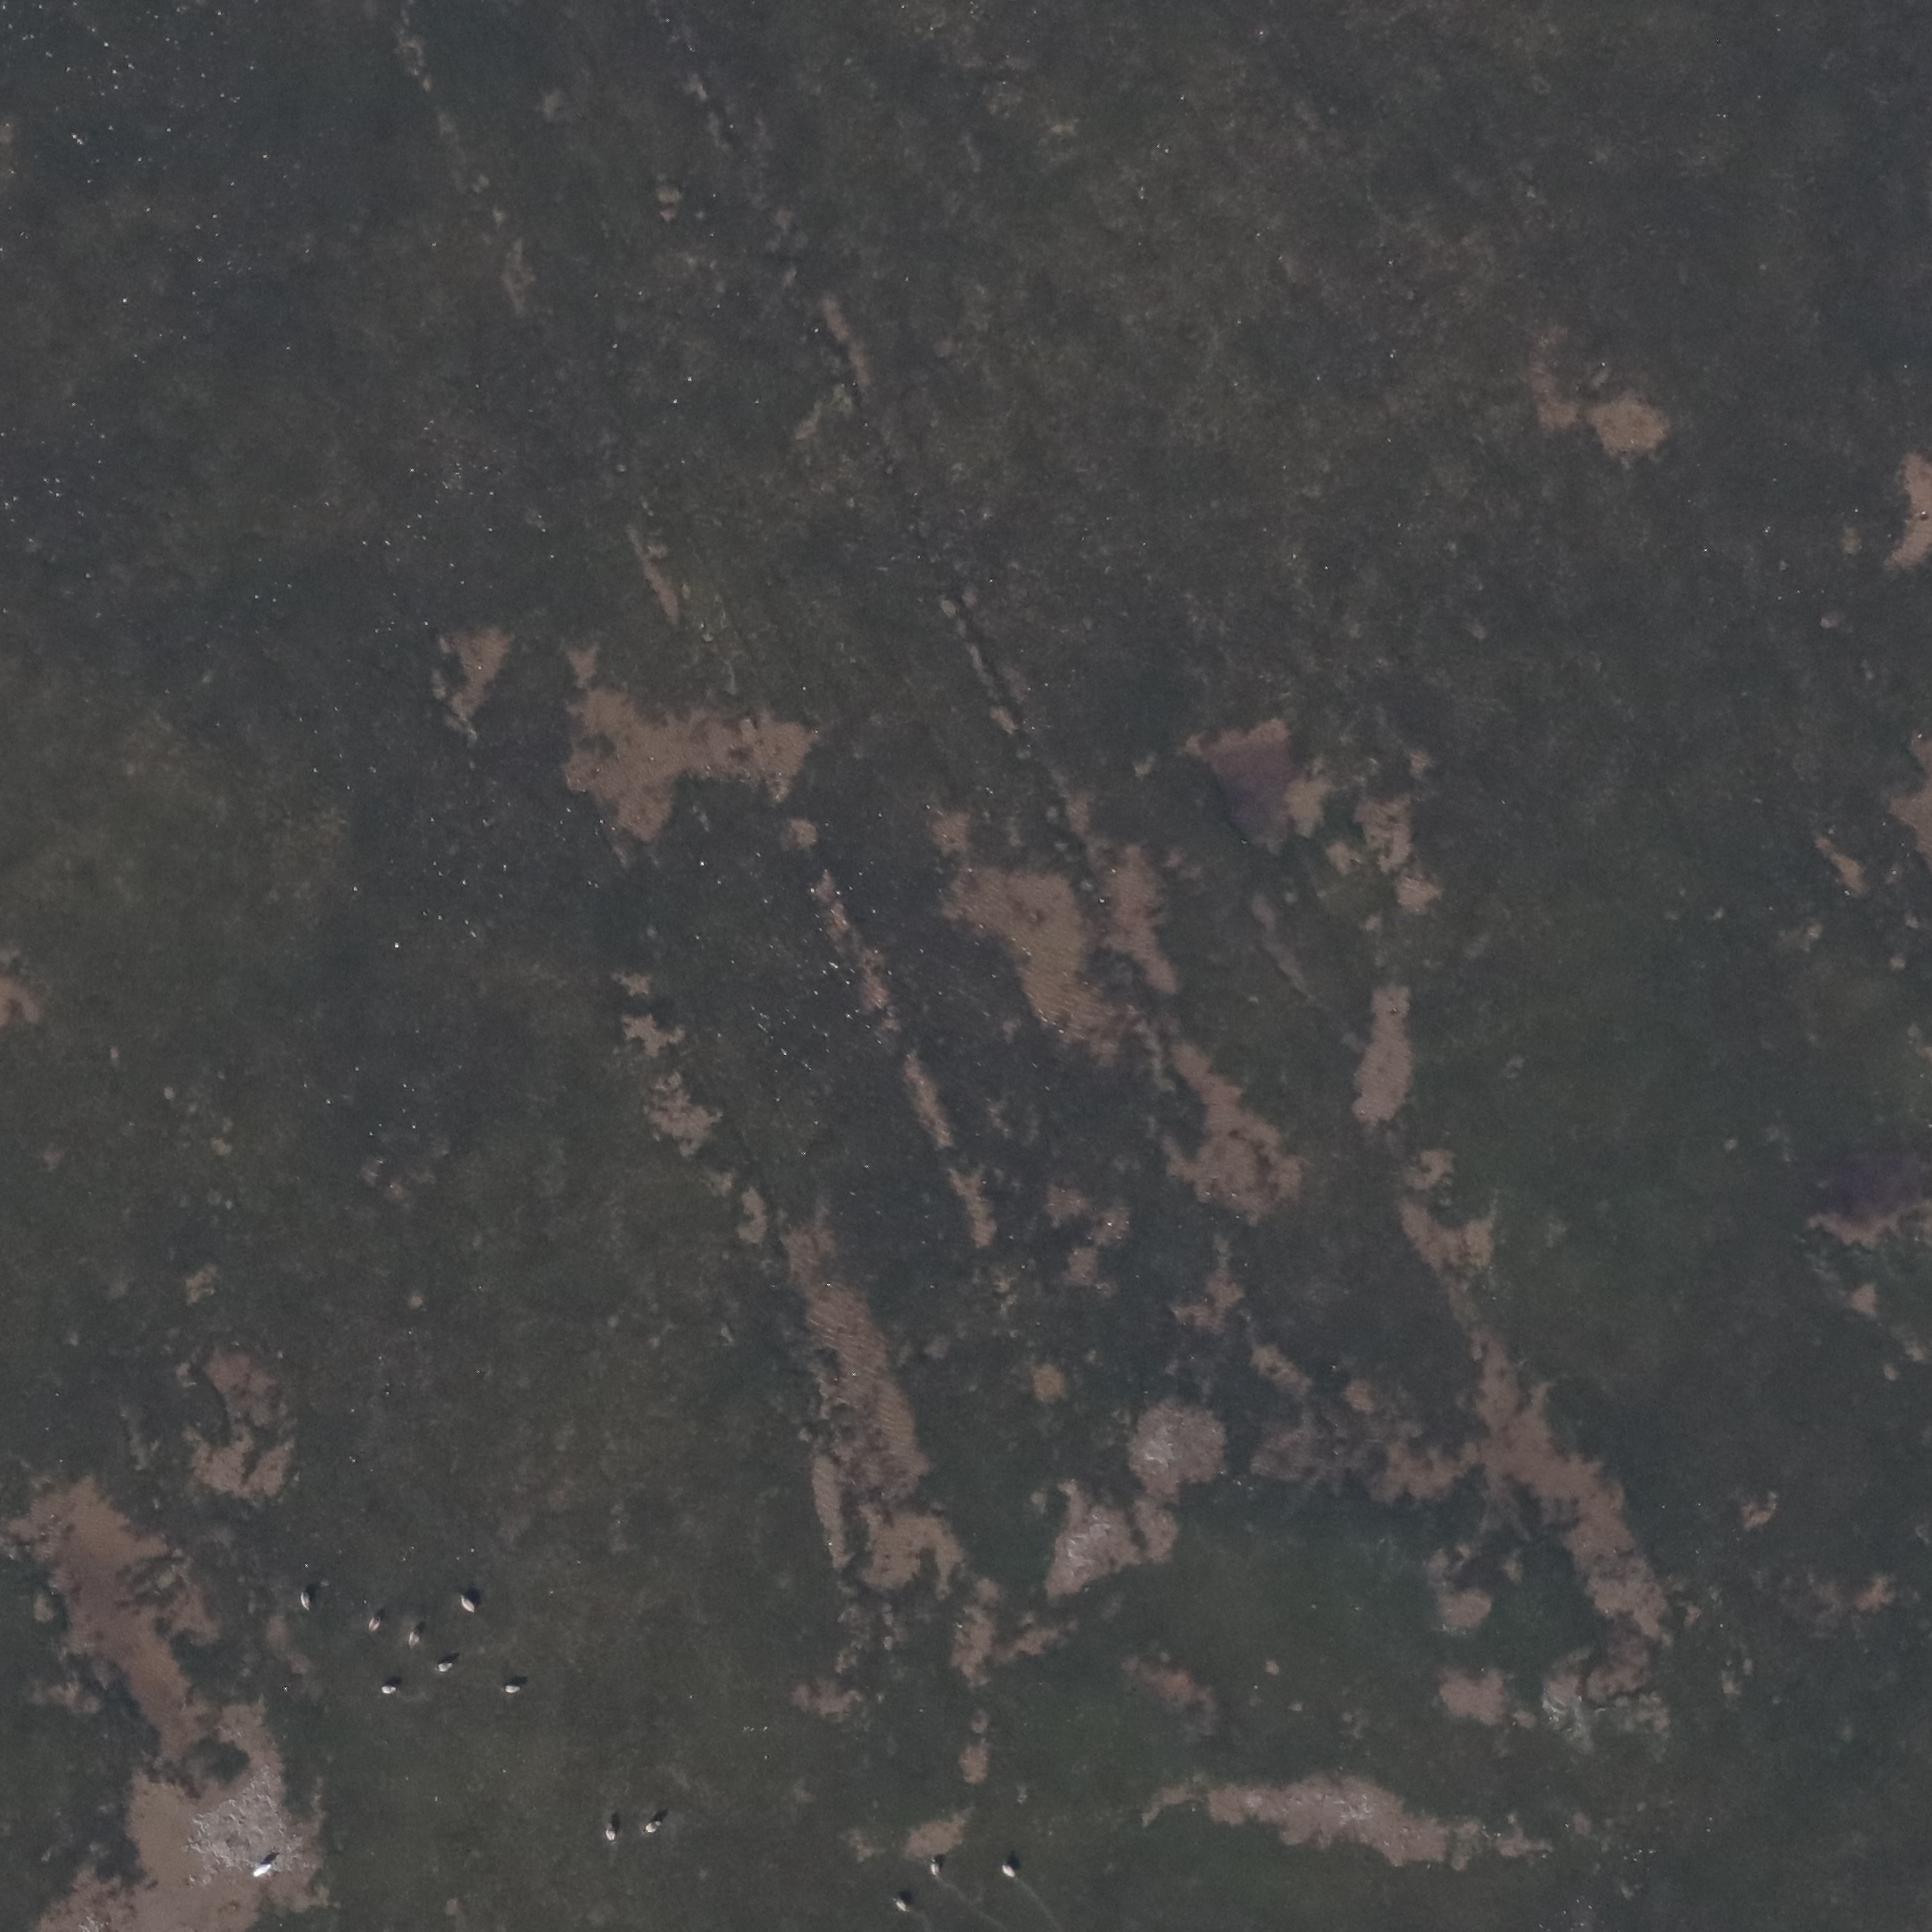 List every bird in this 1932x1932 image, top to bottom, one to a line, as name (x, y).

Canada goose (310, 1595)
Canada goose (466, 1605)
Canada goose (378, 1619)
Canada goose (410, 1634)
Canada goose (441, 1667)
Canada goose (512, 1691)
Canada goose (391, 1696)
Canada goose (661, 1826)
Canada goose (613, 1832)
Canada goose (1005, 1862)
Canada goose (940, 1867)
gull (264, 1870)
Canada goose (906, 1905)